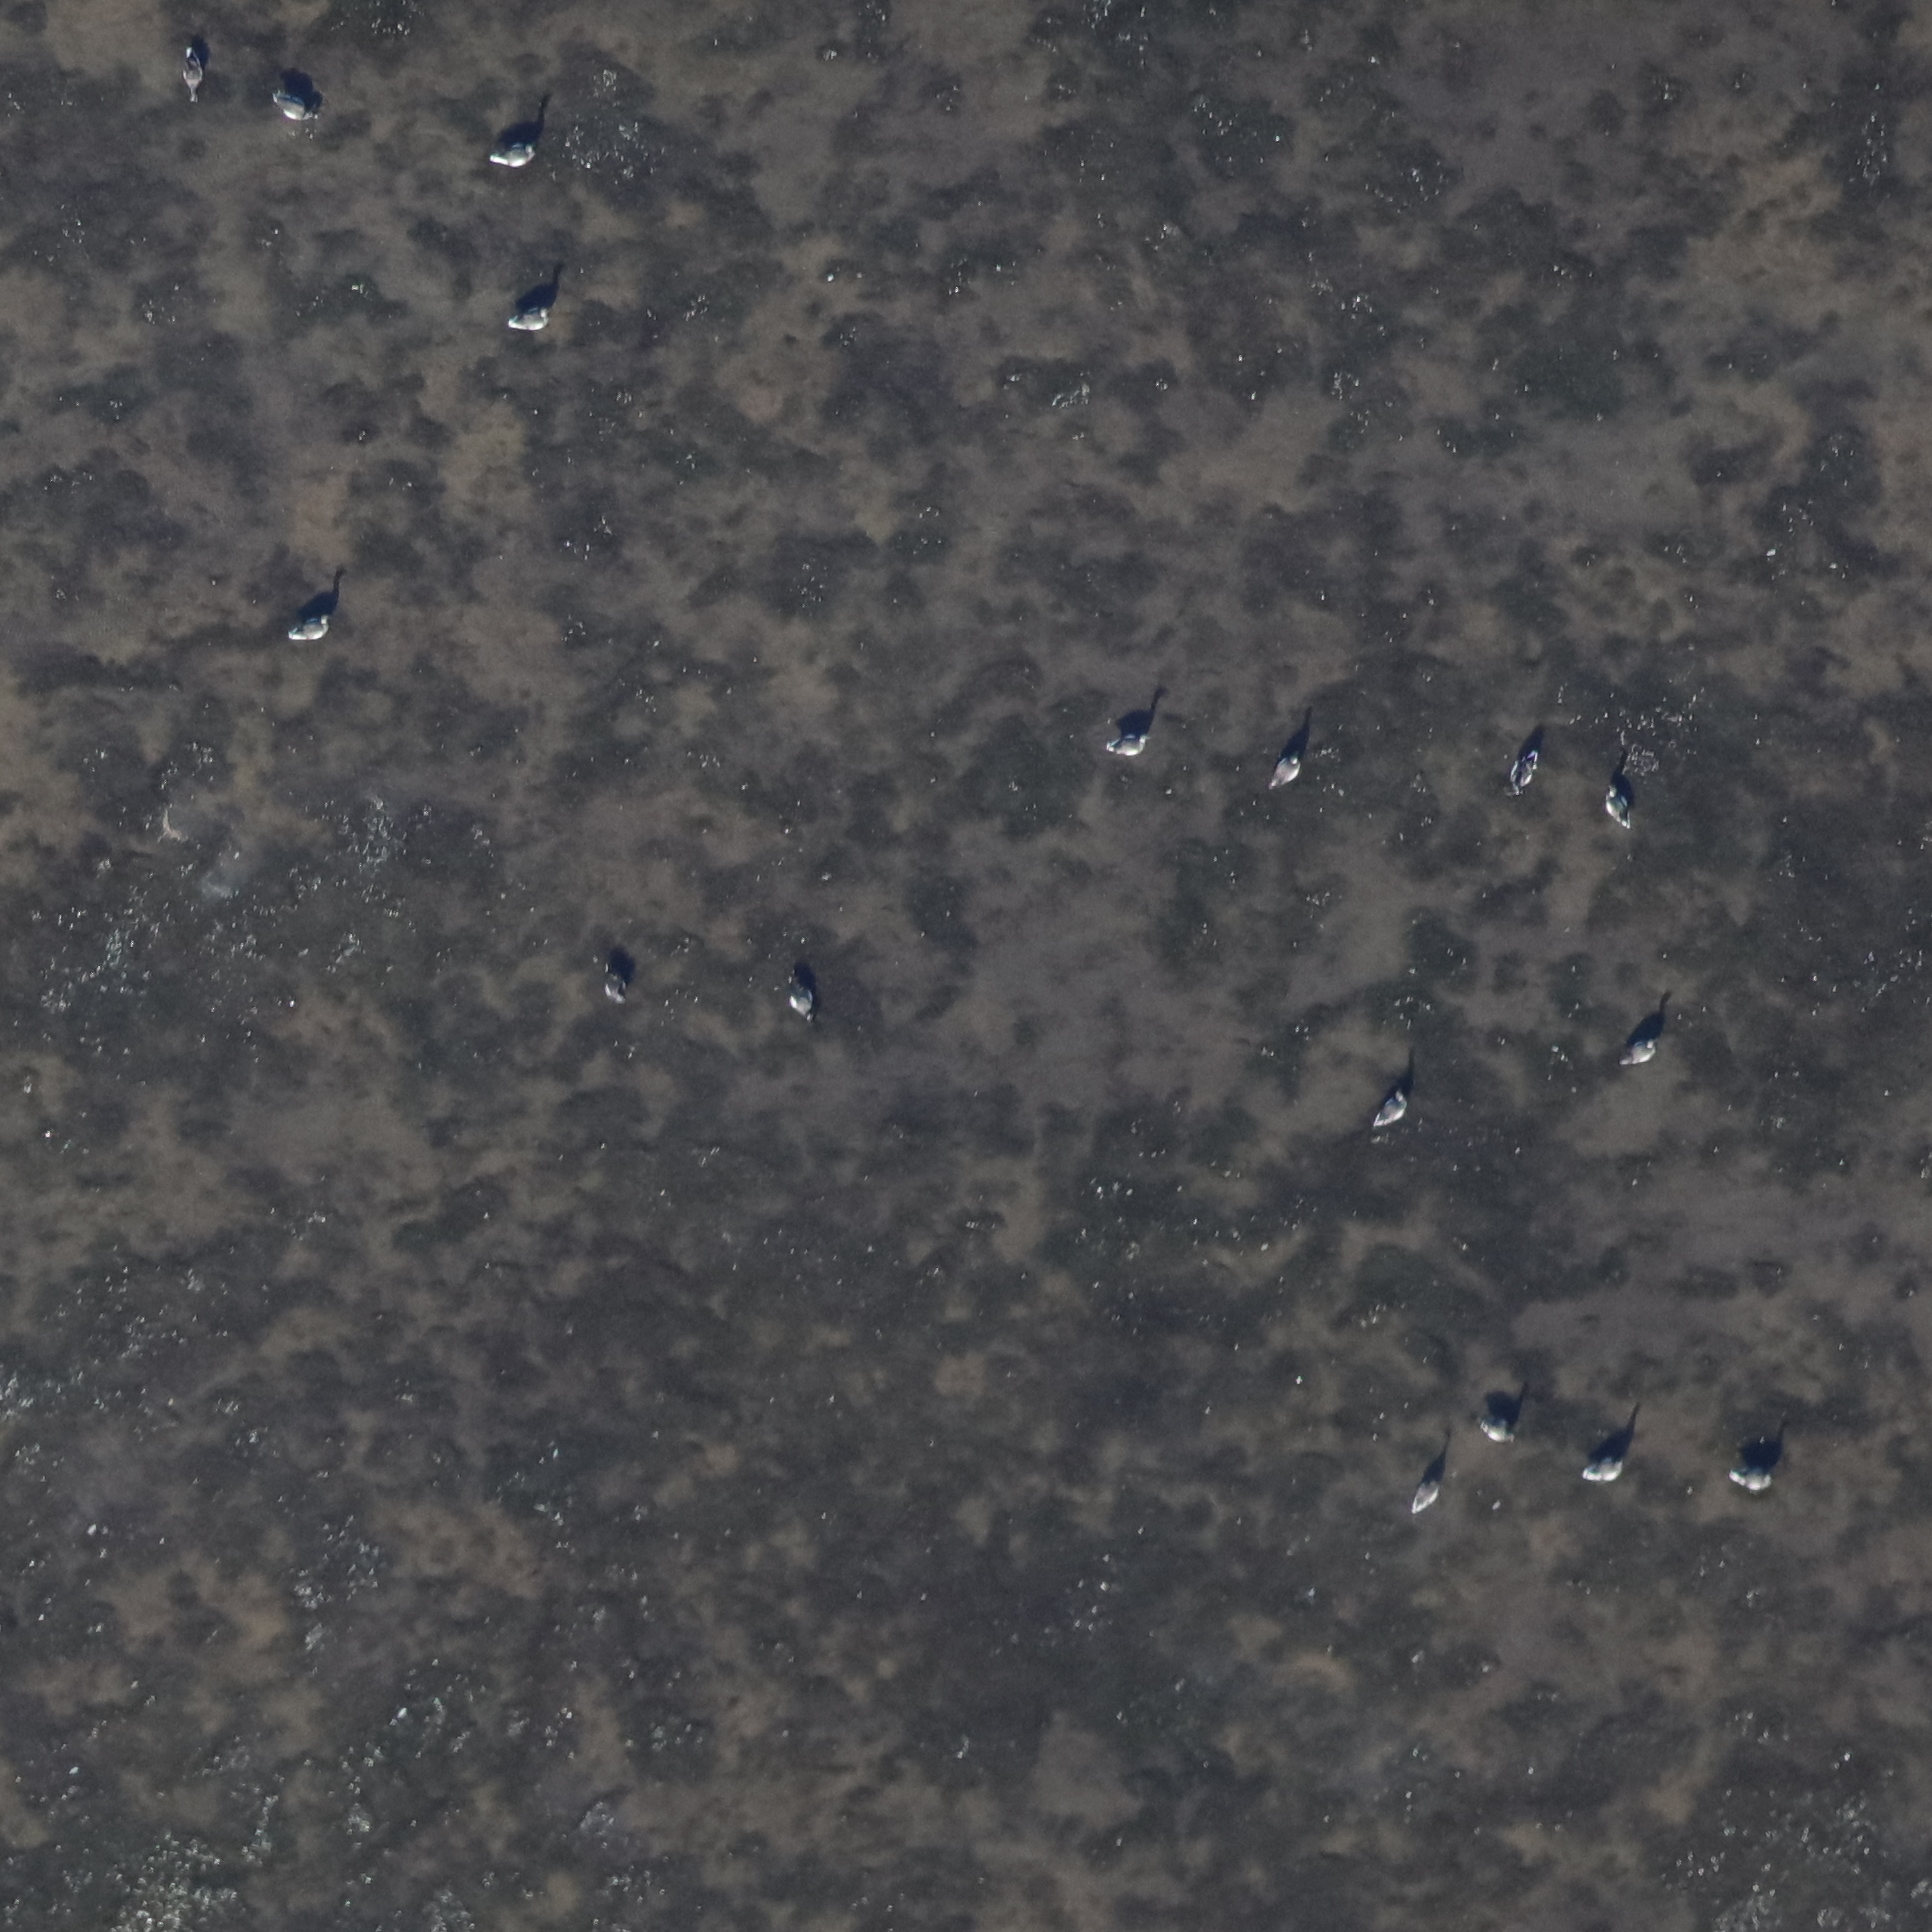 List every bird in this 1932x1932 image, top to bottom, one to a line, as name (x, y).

brant (197, 70)
brant (294, 106)
brant (512, 154)
brant (529, 318)
brant (312, 628)
brant (1129, 742)
brant (1287, 771)
brant (1523, 771)
brant (1618, 806)
brant (619, 985)
brant (802, 997)
brant (1641, 1050)
brant (1391, 1110)
brant (1498, 1427)
brant (1602, 1468)
brant (1751, 1478)
brant (1424, 1493)